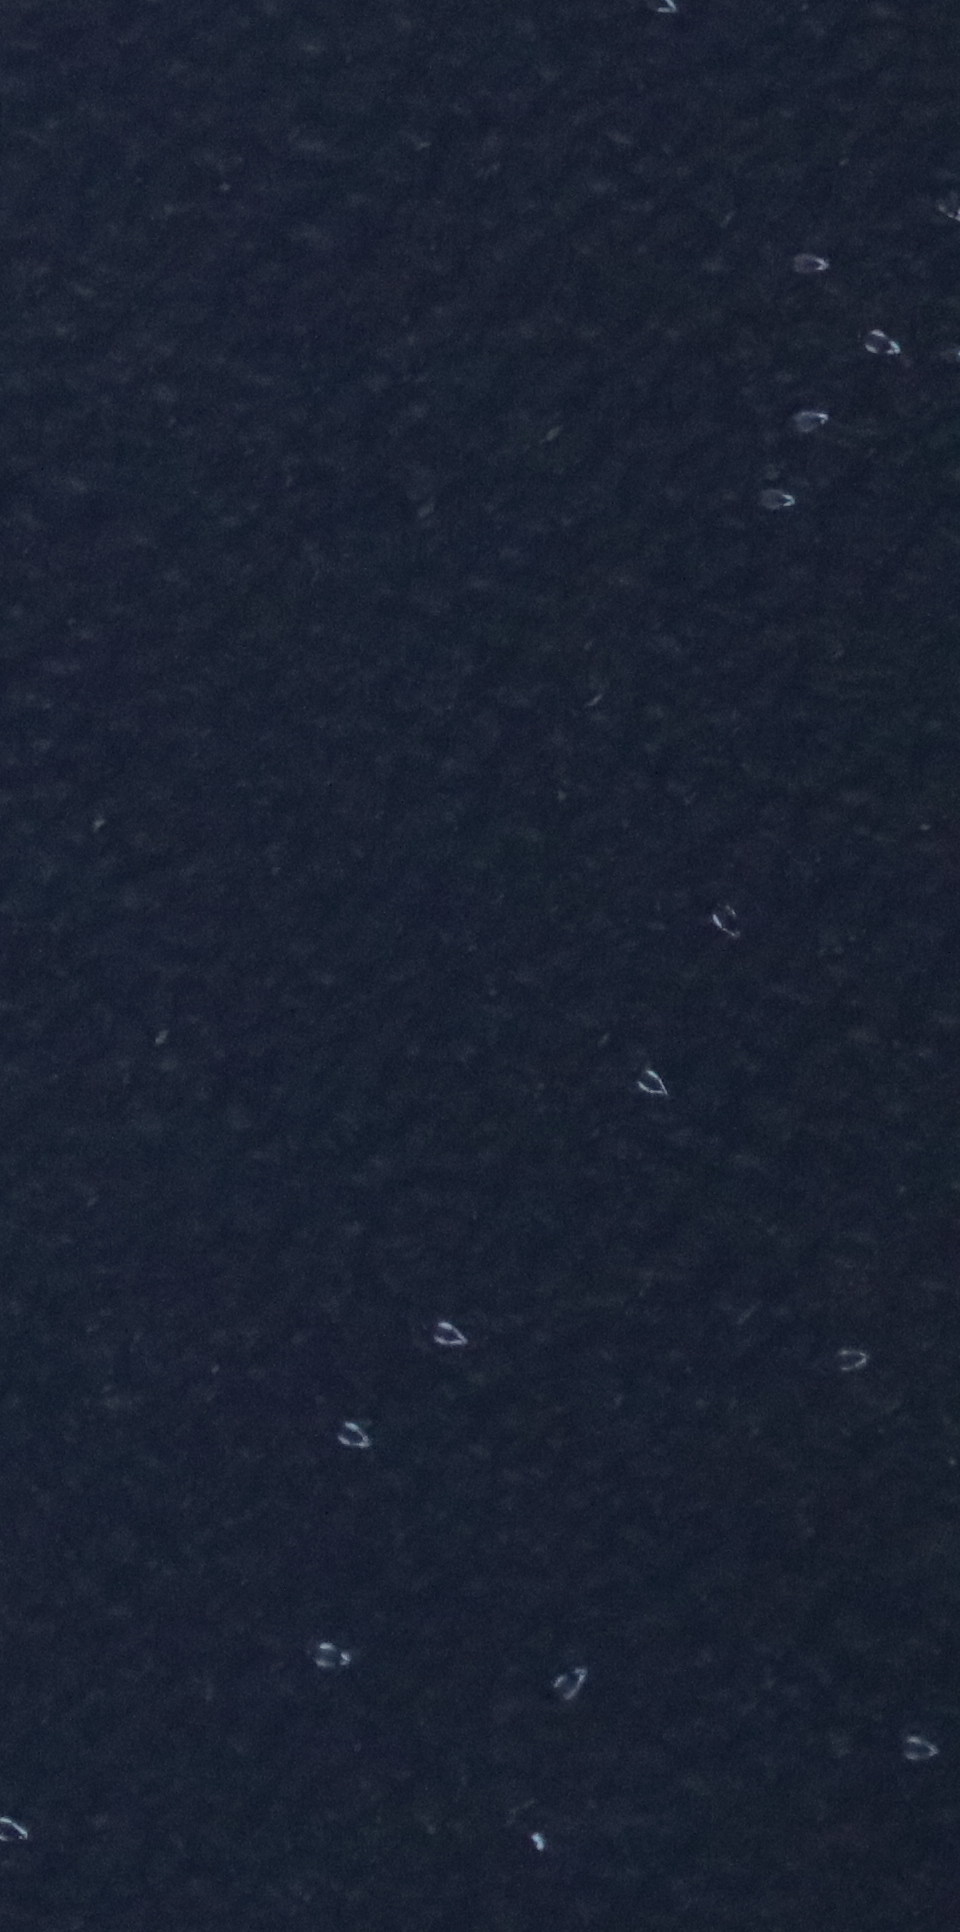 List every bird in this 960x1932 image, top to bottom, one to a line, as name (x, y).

brant (808, 261)
brant (878, 343)
brant (808, 418)
brant (772, 496)
brant (729, 919)
brant (651, 1082)
brant (445, 1334)
brant (855, 1359)
brant (353, 1435)
brant (329, 1656)
brant (568, 1686)
brant (916, 1749)
brant (6, 1830)